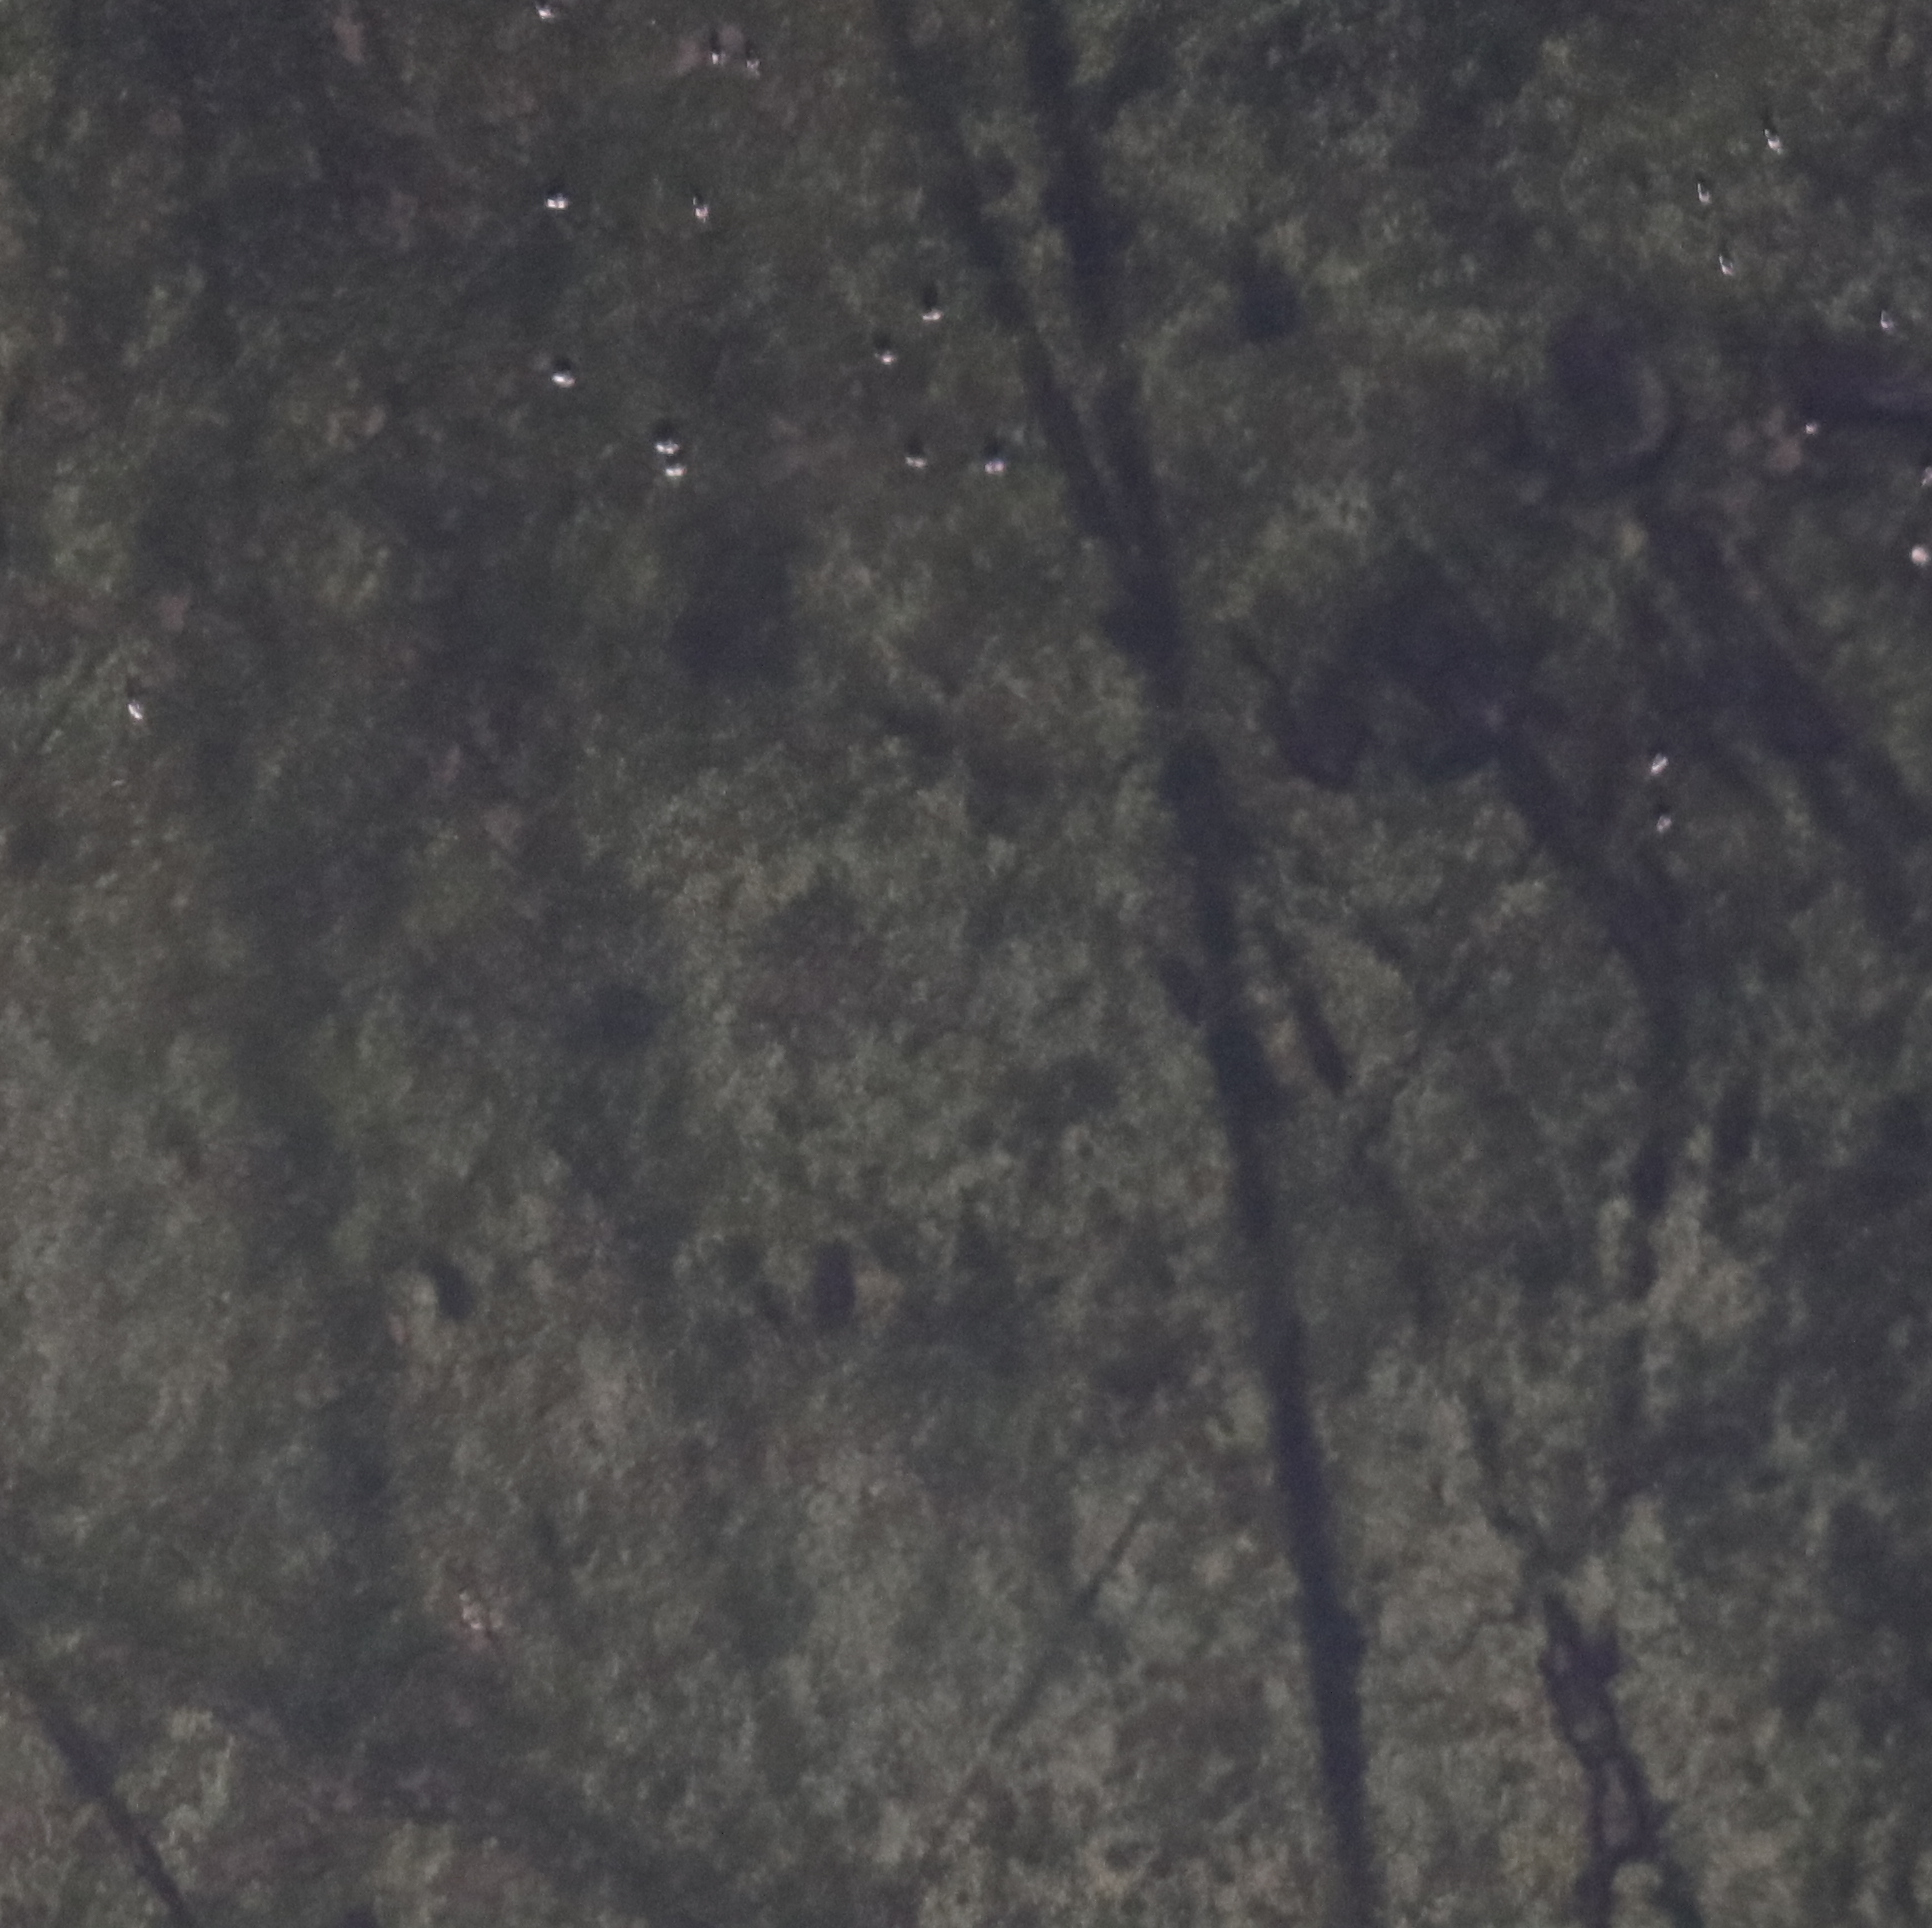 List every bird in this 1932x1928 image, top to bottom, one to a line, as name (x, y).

brant (547, 11)
brant (722, 51)
brant (757, 72)
brant (1775, 140)
brant (1706, 195)
brant (567, 204)
brant (703, 216)
brant (1727, 250)
brant (920, 318)
brant (1889, 326)
brant (880, 352)
brant (570, 373)
brant (1816, 425)
brant (670, 442)
brant (916, 451)
brant (992, 465)
brant (1931, 468)
brant (682, 472)
brant (1921, 546)
brant (139, 710)
brant (1664, 765)
brant (1665, 824)